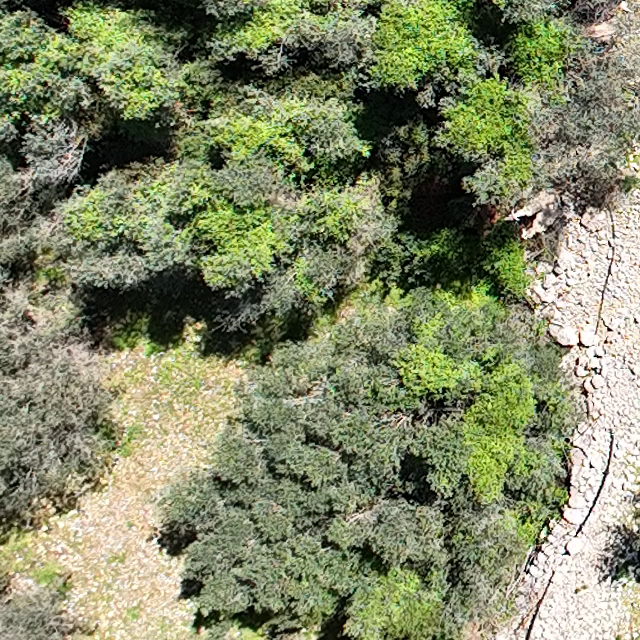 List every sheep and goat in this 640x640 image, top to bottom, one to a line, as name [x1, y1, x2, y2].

sheep [503, 191, 556, 221]
sheep [521, 208, 557, 240]